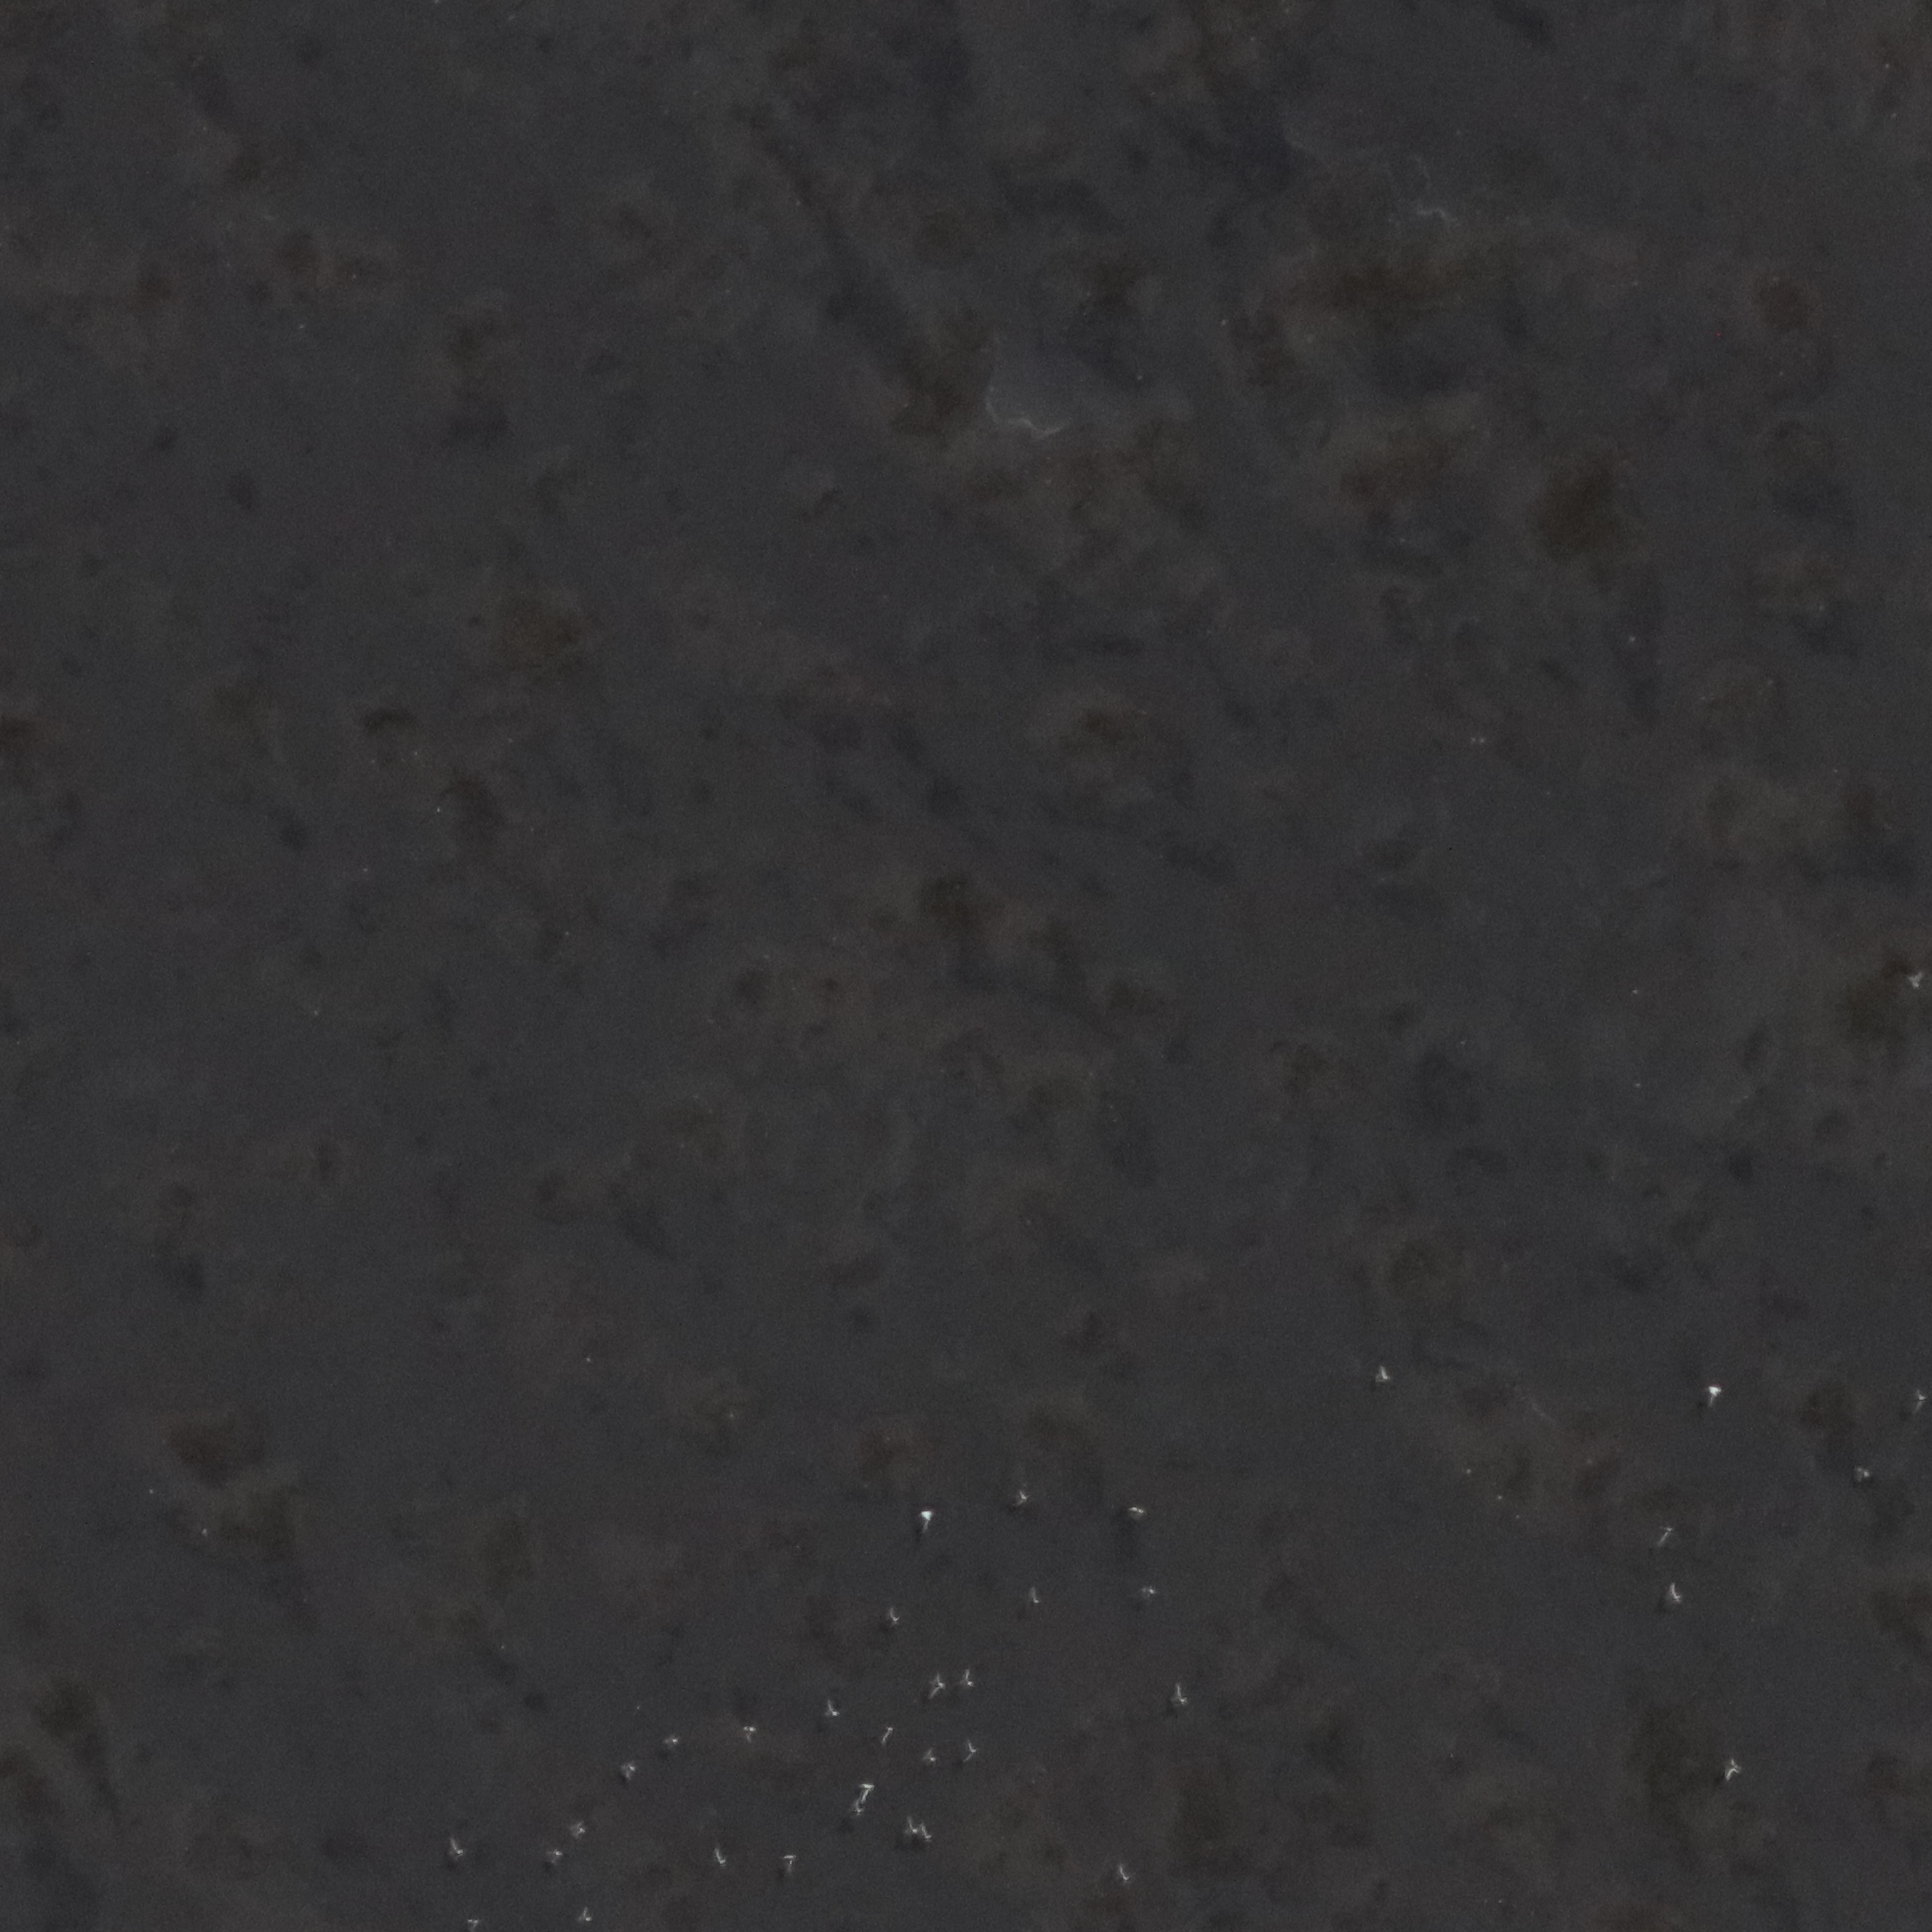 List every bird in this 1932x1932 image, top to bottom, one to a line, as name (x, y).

other bird (1916, 982)
other bird (1380, 1375)
other bird (1716, 1391)
other bird (1918, 1400)
other bird (1863, 1473)
other bird (1020, 1498)
other bird (1134, 1510)
other bird (925, 1516)
other bird (1664, 1534)
other bird (1148, 1590)
other bird (1033, 1597)
other bird (1672, 1598)
other bird (893, 1615)
other bird (966, 1680)
other bird (937, 1685)
other bird (1178, 1701)
other bird (831, 1711)
other bird (745, 1731)
other bird (884, 1734)
other bird (670, 1739)
other bird (972, 1752)
other bird (932, 1756)
other bird (1730, 1769)
other bird (631, 1771)
other bird (870, 1790)
other bird (855, 1809)
other bird (579, 1830)
other bird (903, 1833)
other bird (927, 1835)
other bird (456, 1851)
other bird (552, 1857)
other bird (720, 1859)
other bird (791, 1859)
other bird (1125, 1879)
other bird (585, 1916)
other bird (469, 1924)